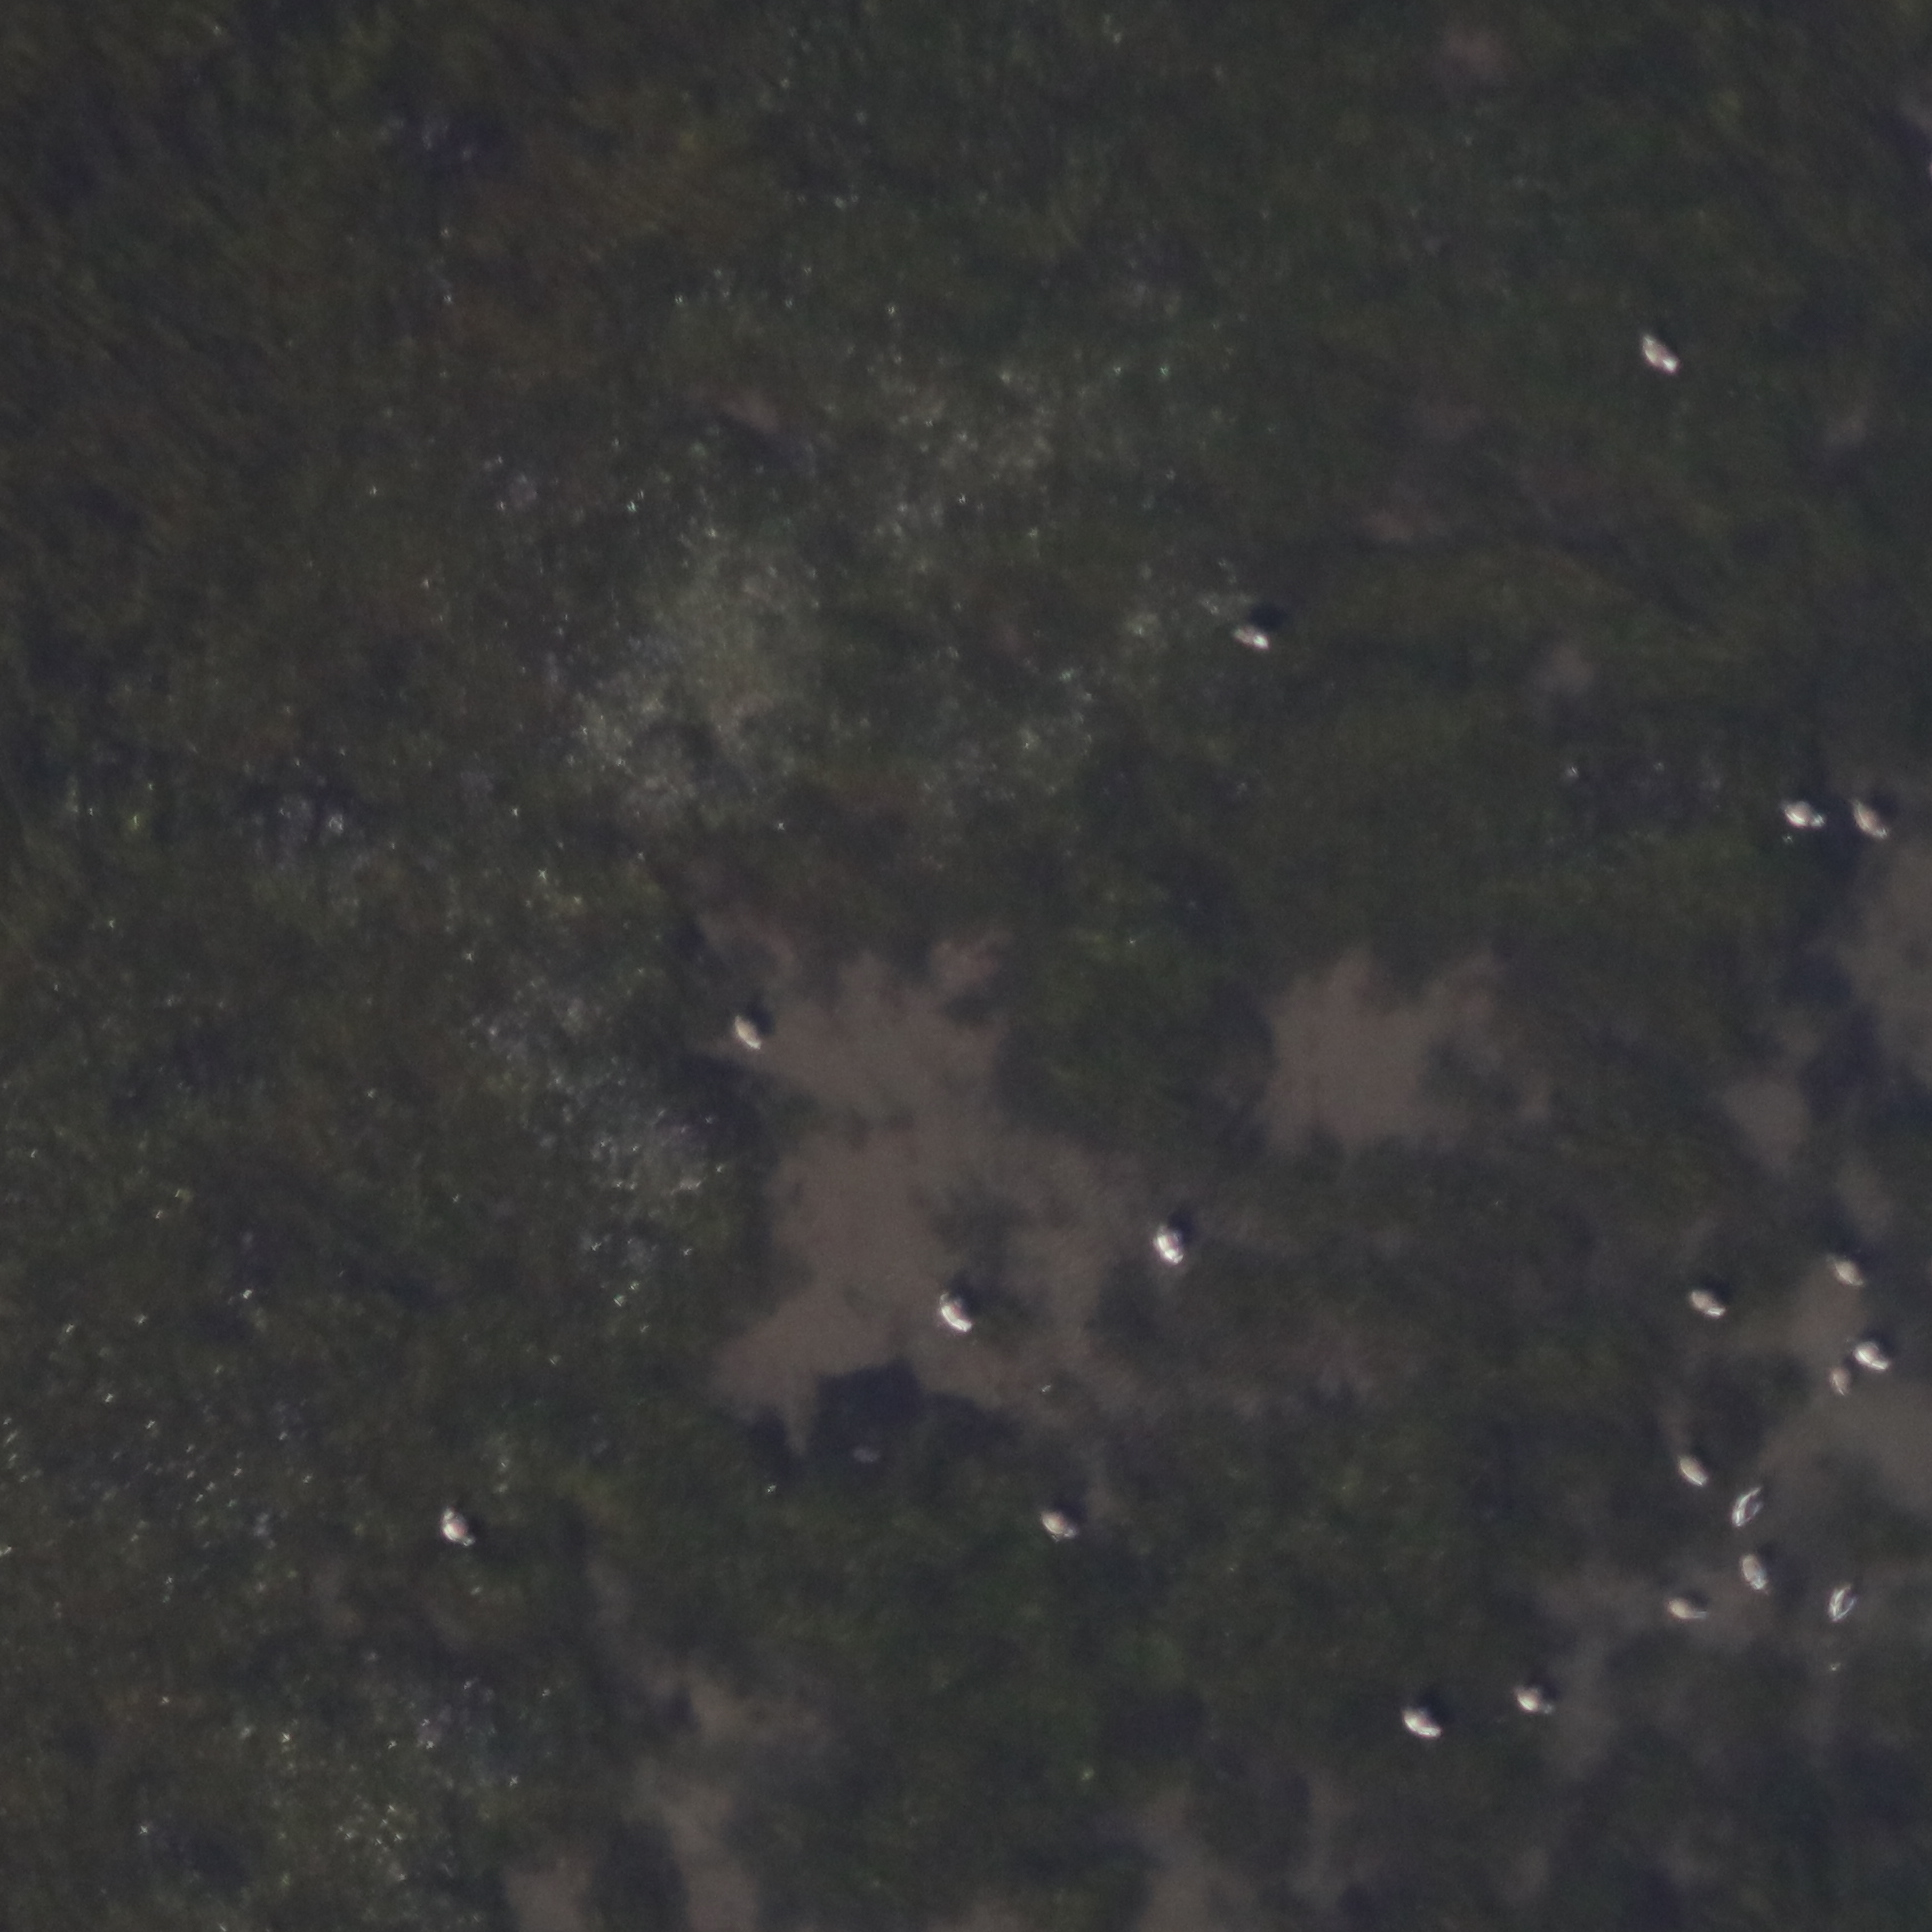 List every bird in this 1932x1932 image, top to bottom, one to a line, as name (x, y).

brant (1660, 352)
brant (1256, 635)
brant (1804, 811)
brant (1869, 824)
brant (746, 1032)
brant (1169, 1245)
brant (1845, 1264)
brant (1706, 1301)
brant (955, 1311)
brant (1874, 1351)
brant (1843, 1379)
brant (1698, 1464)
brant (1748, 1504)
brant (458, 1525)
brant (1065, 1526)
brant (1754, 1570)
brant (1845, 1604)
brant (1692, 1608)
brant (1526, 1696)
brant (1416, 1723)